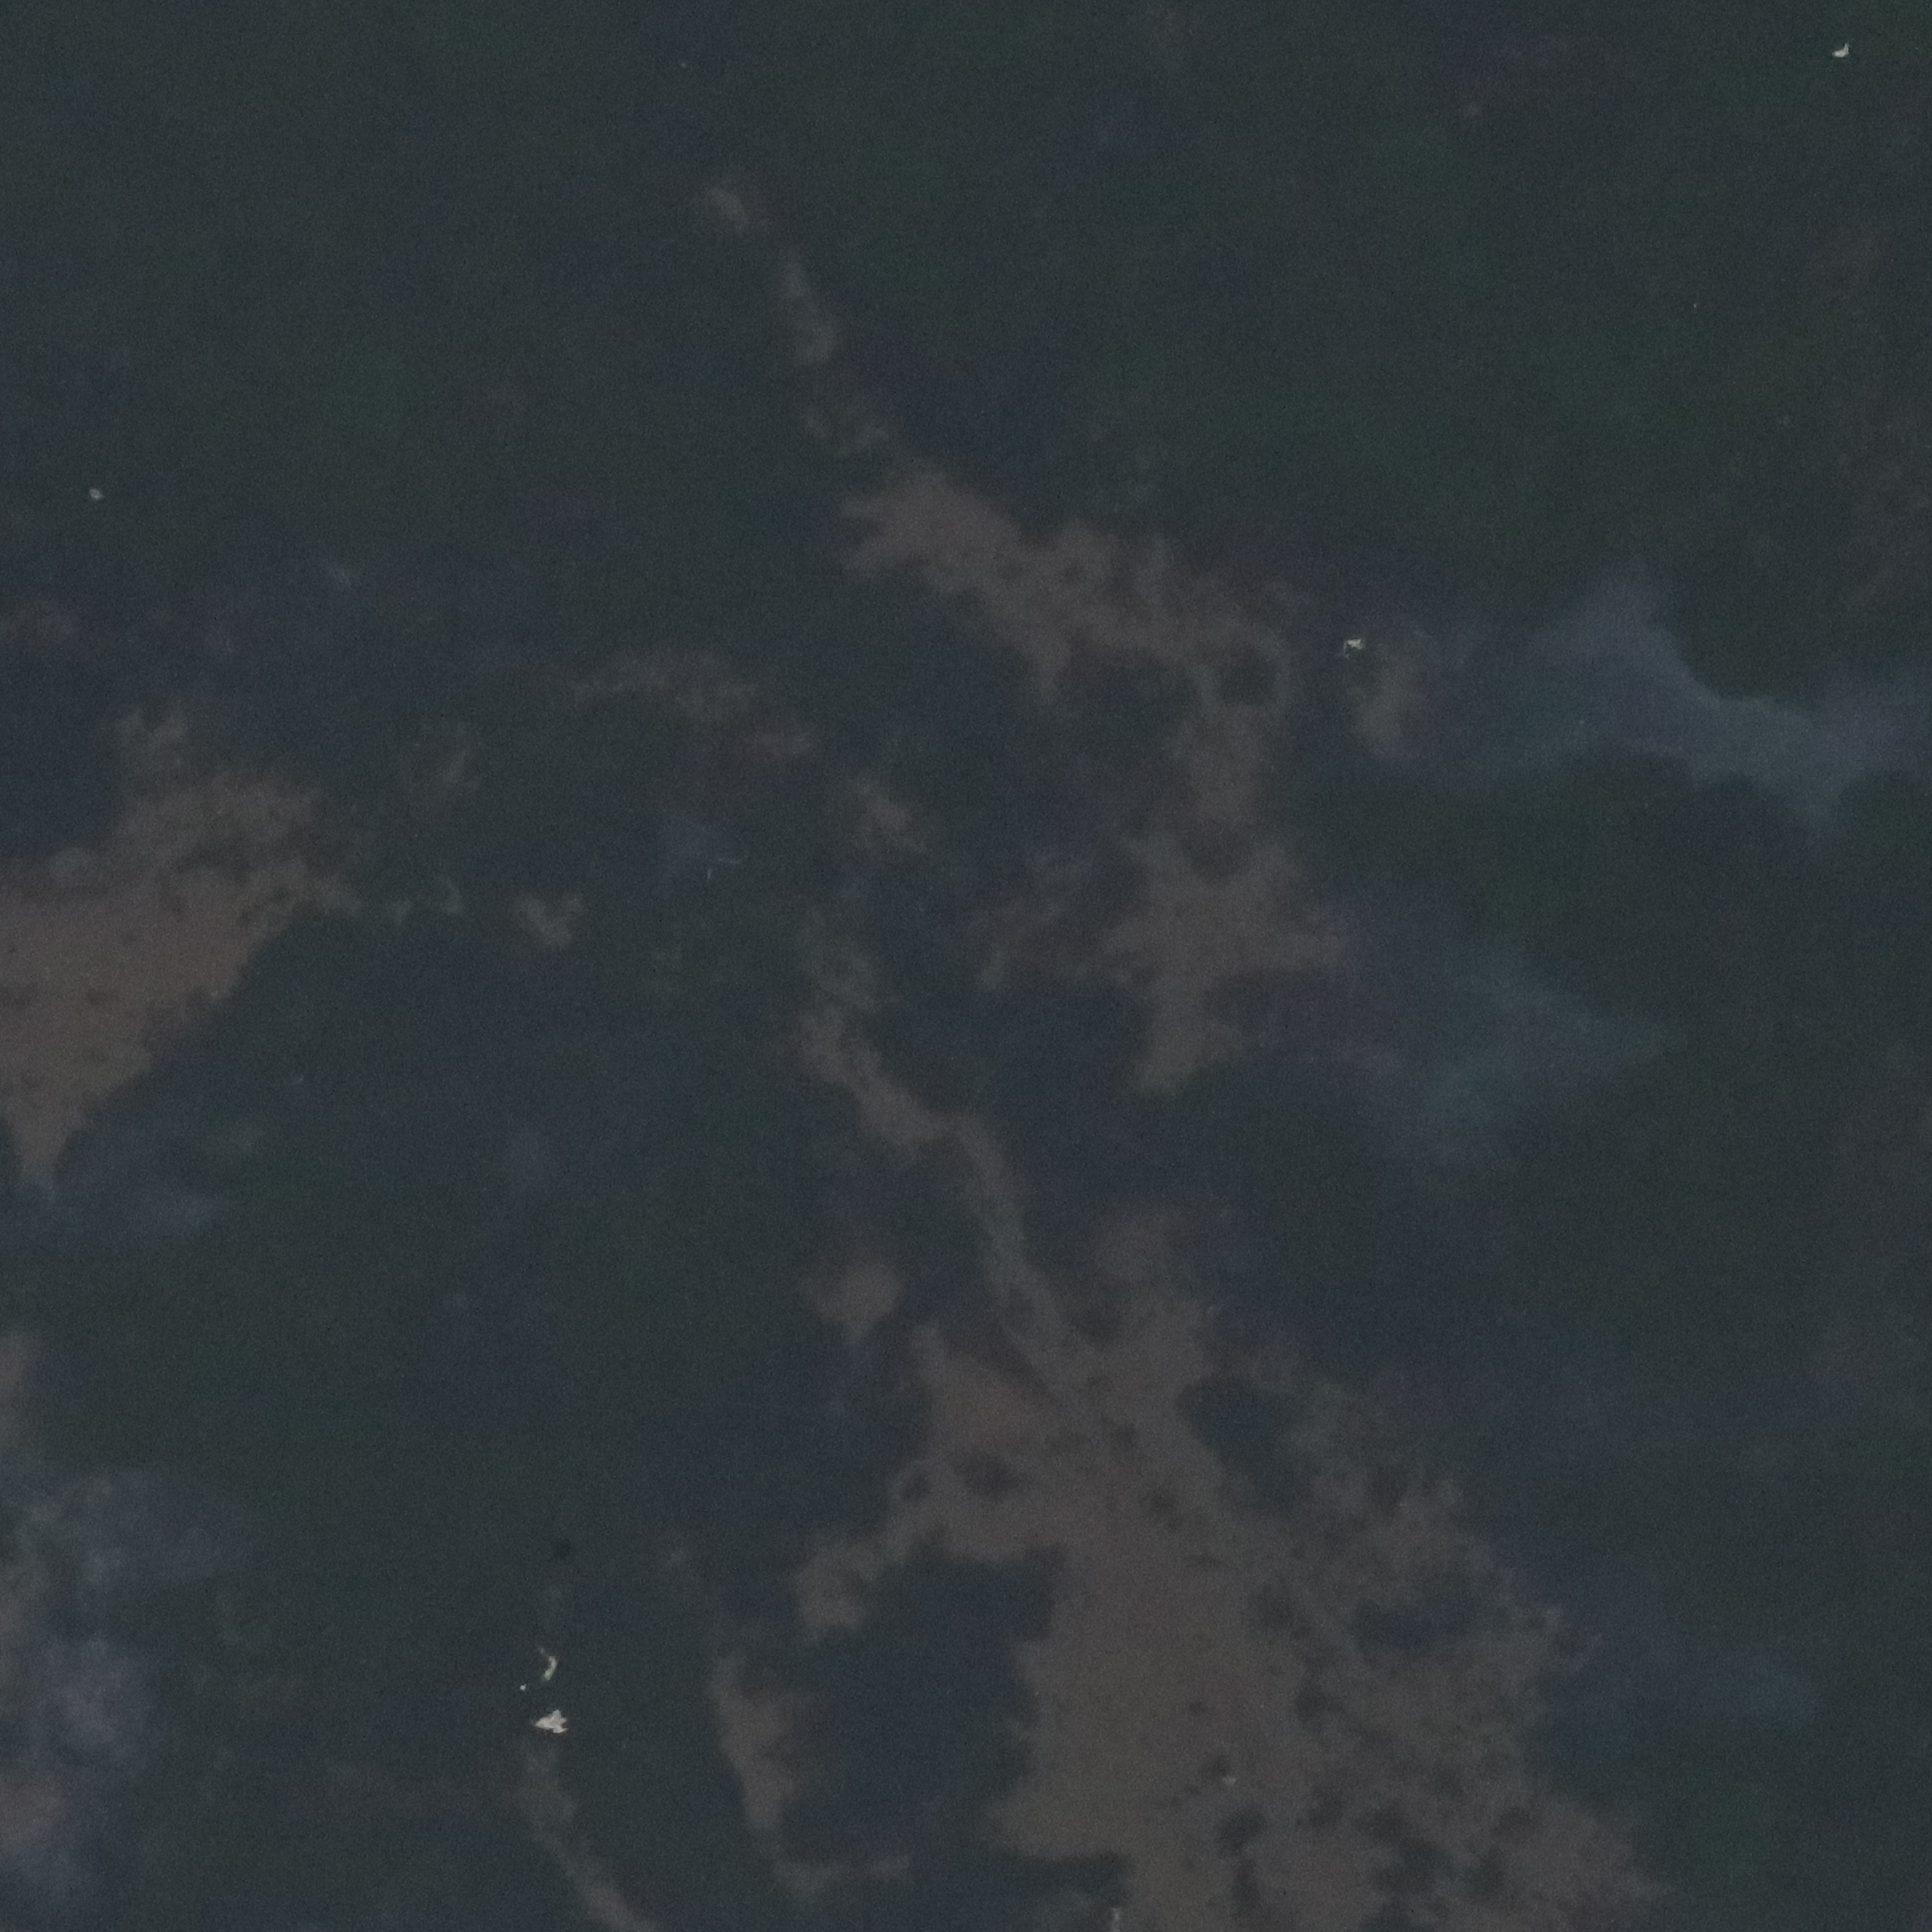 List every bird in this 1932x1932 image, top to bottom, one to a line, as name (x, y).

None